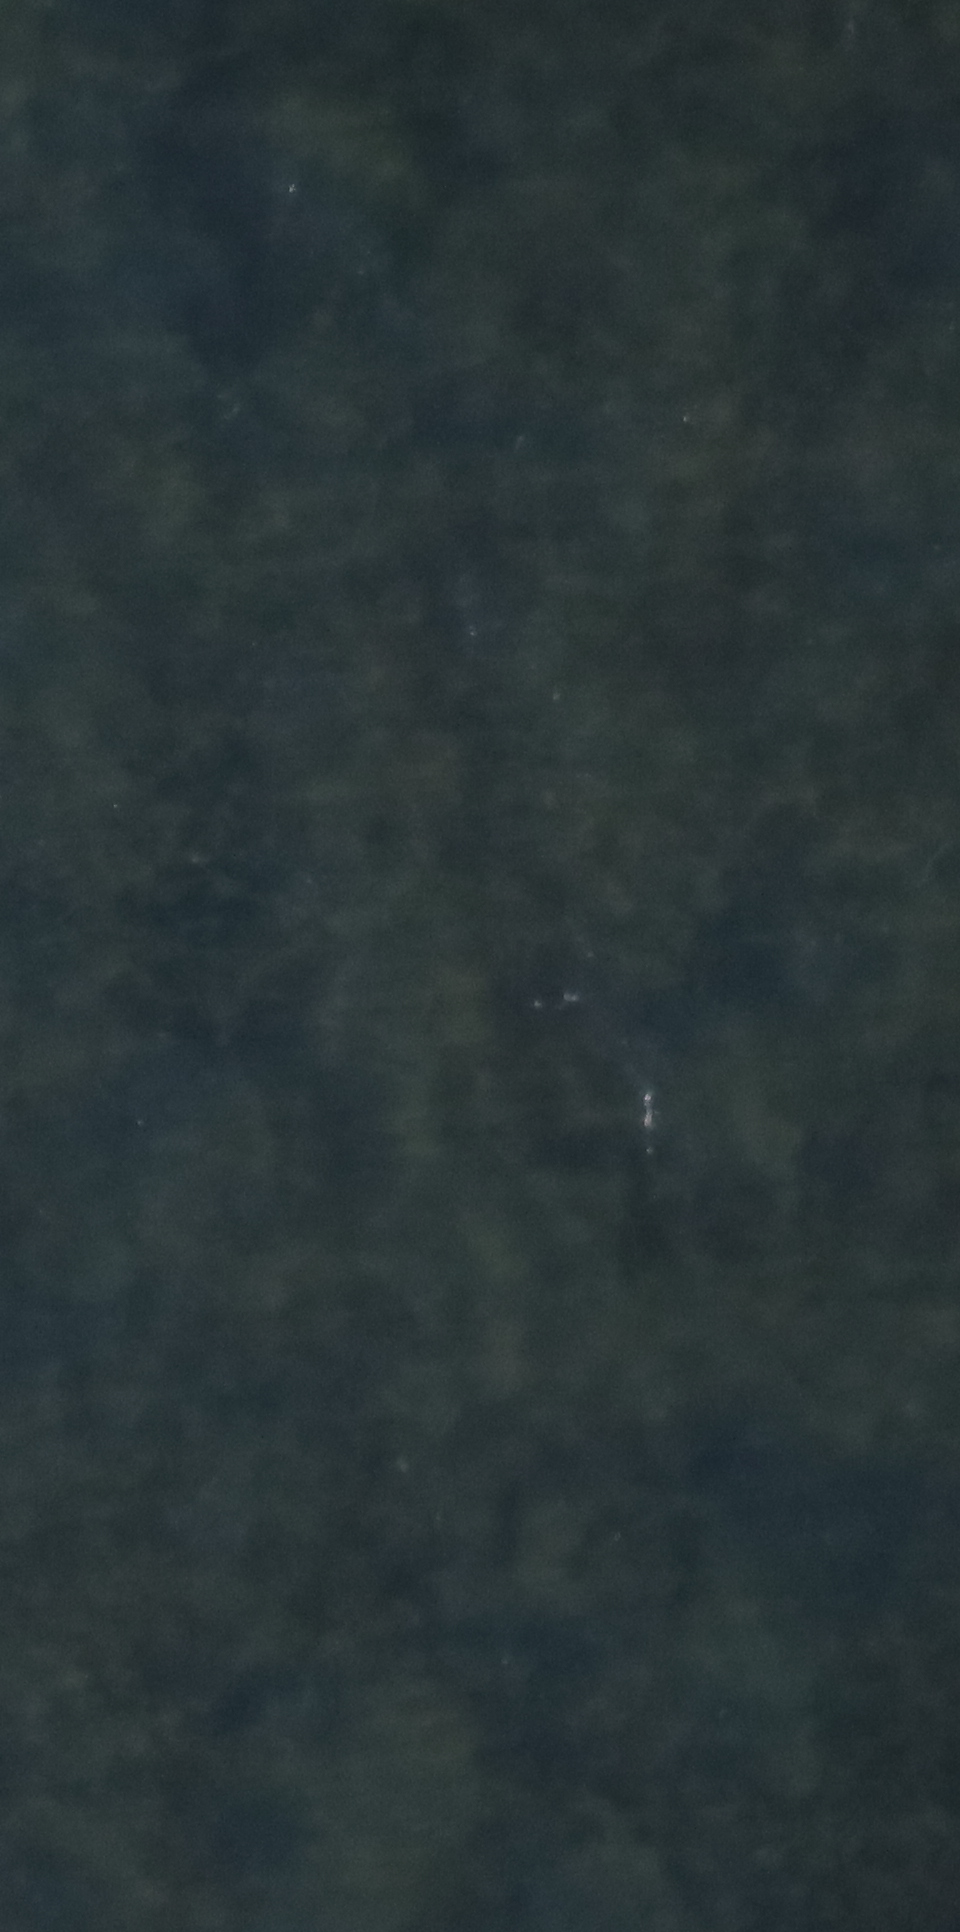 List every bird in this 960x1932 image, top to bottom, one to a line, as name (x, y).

None